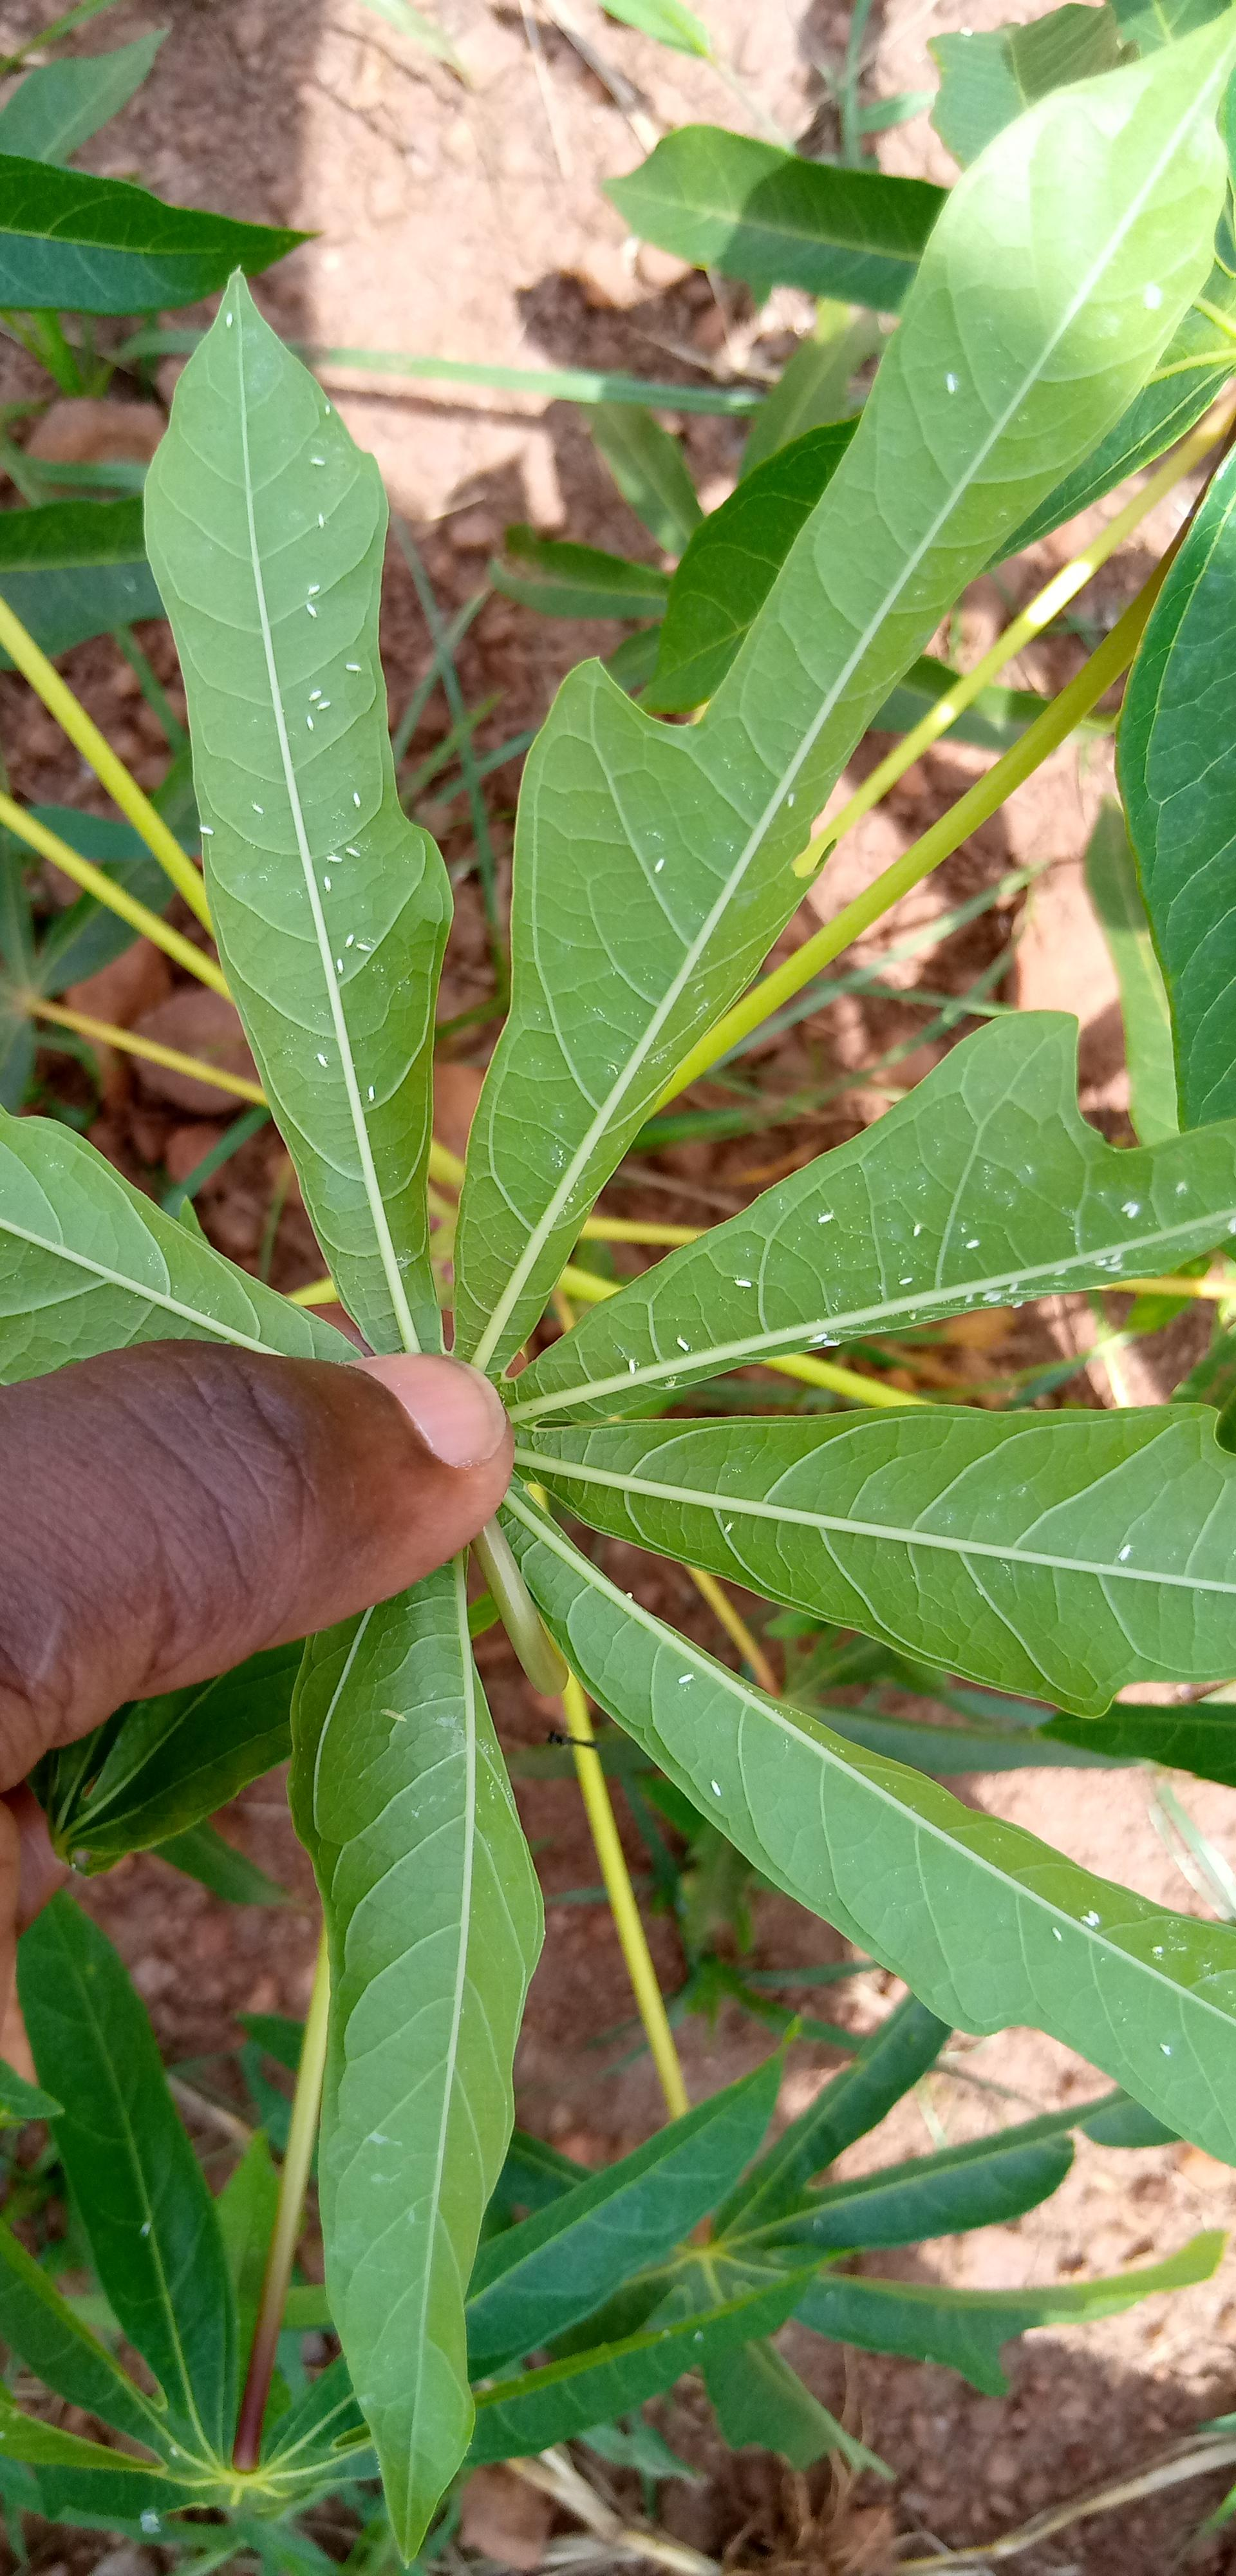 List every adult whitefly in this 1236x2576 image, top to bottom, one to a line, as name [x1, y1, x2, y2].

whitefly [224, 309, 234, 330]
whitefly [945, 371, 959, 398]
whitefly [324, 403, 332, 417]
whitefly [308, 456, 327, 469]
whitefly [316, 512, 328, 532]
whitefly [304, 583, 323, 596]
whitefly [305, 601, 321, 620]
whitefly [343, 662, 364, 675]
whitefly [306, 689, 323, 703]
whitefly [314, 699, 332, 713]
whitefly [305, 713, 317, 734]
whitefly [786, 790, 798, 809]
whitefly [351, 791, 364, 813]
whitefly [250, 802, 267, 817]
whitefly [197, 825, 216, 838]
whitefly [343, 845, 363, 860]
whitefly [324, 854, 345, 865]
whitefly [653, 855, 666, 877]
whitefly [323, 874, 335, 894]
whitefly [343, 933, 356, 950]
whitefly [354, 942, 373, 955]
whitefly [335, 956, 345, 976]
whitefly [315, 1050, 332, 1071]
whitefly [366, 1083, 379, 1106]
whitefly [1119, 1200, 1134, 1215]
whitefly [1126, 1204, 1139, 1221]
whitefly [816, 1213, 836, 1225]
whitefly [912, 1222, 922, 1239]
whitefly [964, 1238, 982, 1253]
whitefly [1109, 1252, 1123, 1265]
whitefly [1092, 1257, 1108, 1267]
whitefly [1103, 1261, 1123, 1273]
whitefly [897, 1276, 916, 1287]
whitefly [733, 1277, 754, 1290]
whitefly [1008, 1280, 1019, 1294]
whitefly [981, 1292, 995, 1303]
whitefly [988, 1293, 1003, 1303]
whitefly [964, 1293, 973, 1305]
whitefly [1011, 1298, 1025, 1311]
whitefly [812, 1332, 829, 1341]
whitefly [675, 1335, 693, 1352]
whitefly [806, 1336, 822, 1344]
whitefly [823, 1339, 841, 1348]
whitefly [627, 1357, 638, 1377]
whitefly [662, 1378, 678, 1388]
whitefly [723, 1519, 736, 1535]
whitefly [1114, 1540, 1135, 1564]
whitefly [624, 1591, 635, 1601]
whitefly [675, 1671, 700, 1689]
whitefly [708, 1777, 726, 1798]
whitefly [1088, 1909, 1102, 1926]
whitefly [1078, 1914, 1096, 1928]
whitefly [1049, 1924, 1065, 1944]
whitefly [1149, 1944, 1166, 1955]
whitefly [1159, 2041, 1175, 2058]